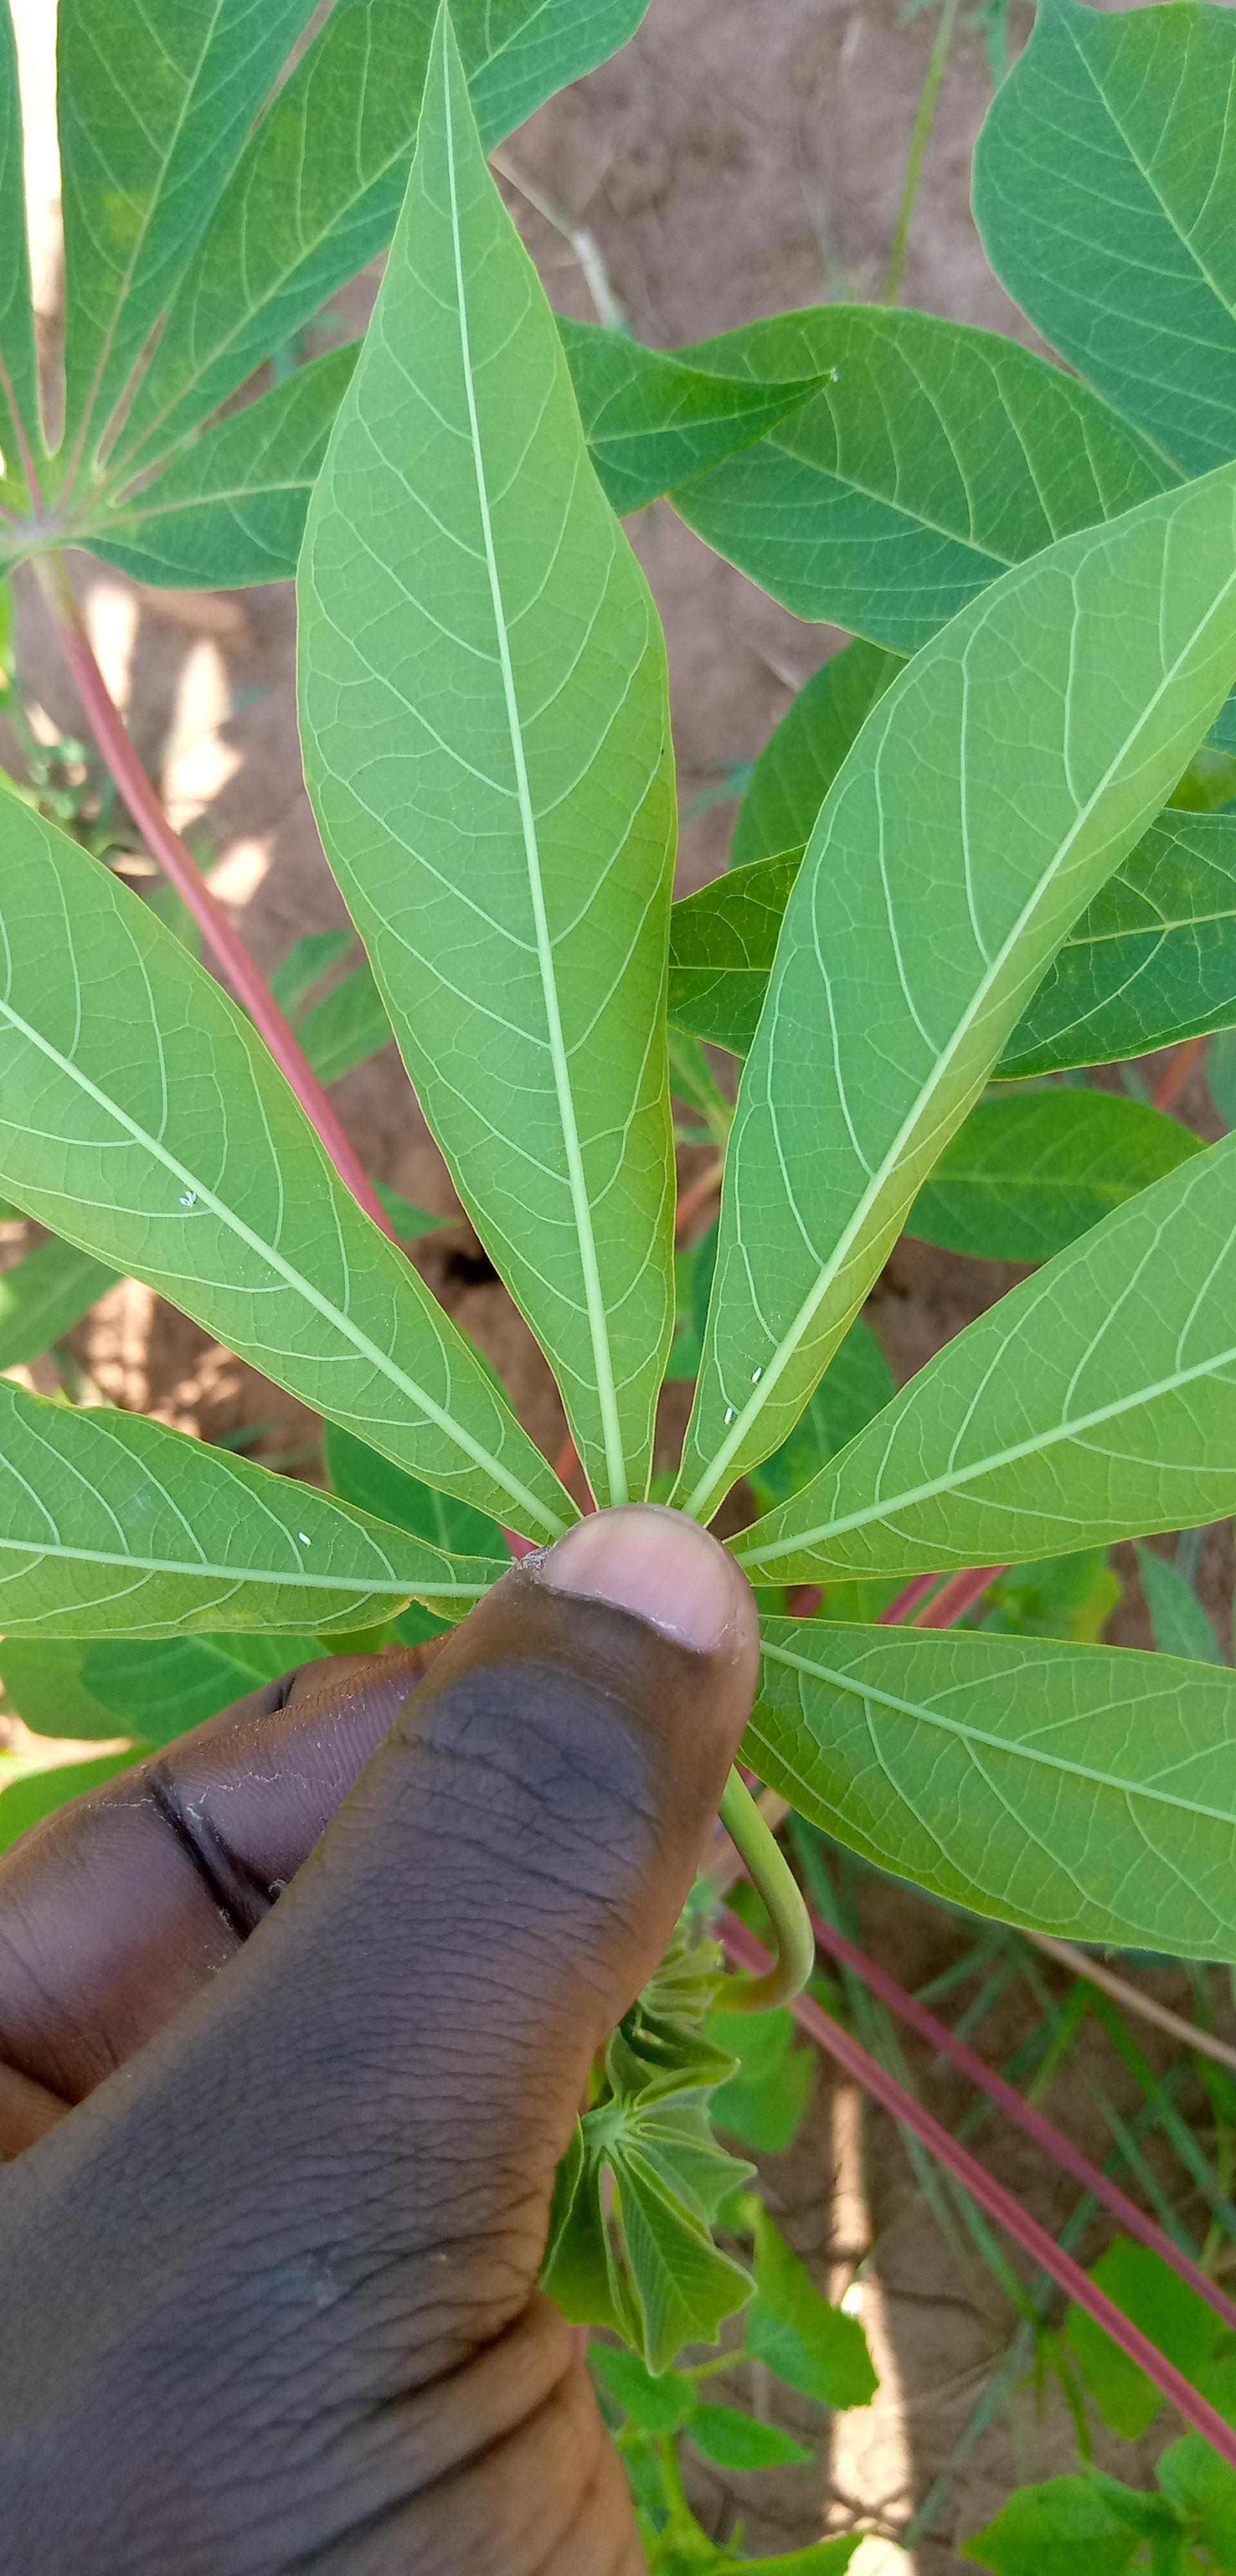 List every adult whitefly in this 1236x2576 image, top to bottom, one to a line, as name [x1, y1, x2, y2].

whitefly [178, 1189, 198, 1210]
whitefly [751, 1366, 762, 1386]
whitefly [722, 1405, 735, 1426]
whitefly [297, 1529, 313, 1548]